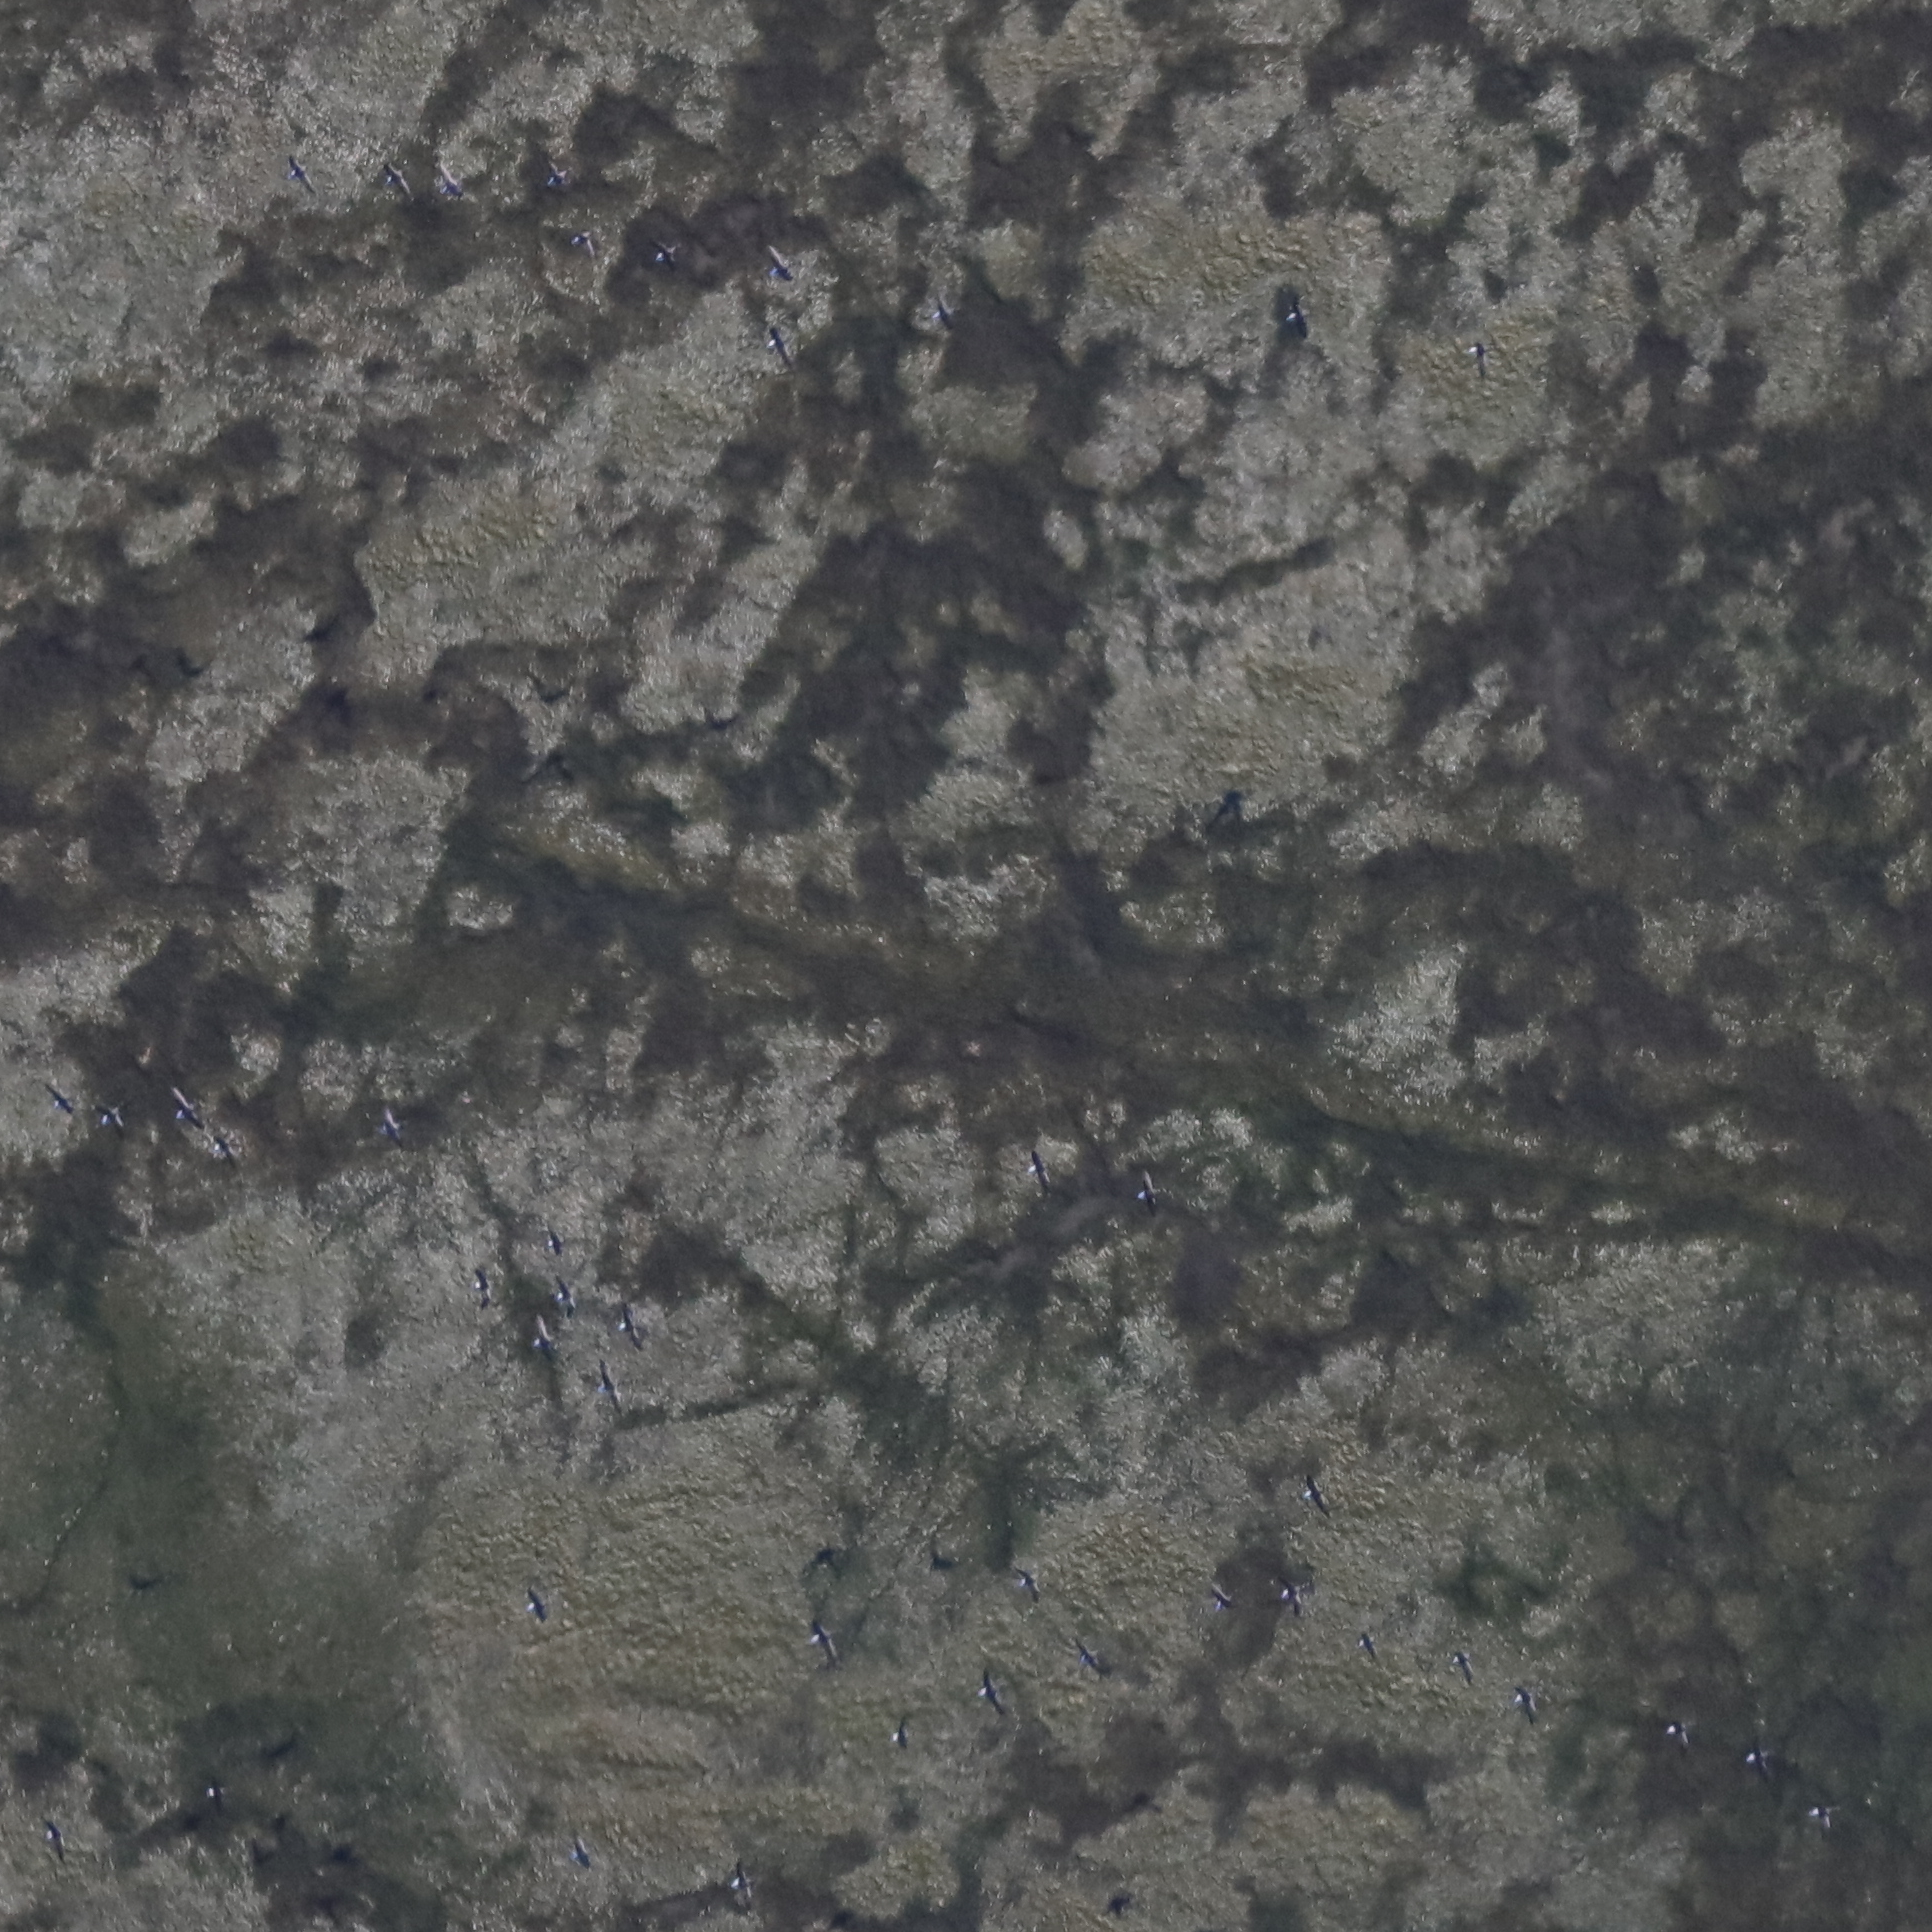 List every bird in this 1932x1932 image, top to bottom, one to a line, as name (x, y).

brant (300, 170)
brant (403, 182)
brant (560, 183)
brant (453, 188)
brant (585, 239)
brant (667, 250)
brant (780, 268)
brant (952, 314)
brant (1299, 317)
brant (784, 343)
brant (1482, 354)
brant (64, 1103)
brant (186, 1107)
brant (110, 1123)
brant (395, 1129)
brant (229, 1154)
brant (1037, 1171)
brant (1146, 1189)
brant (553, 1244)
brant (479, 1293)
brant (570, 1299)
brant (638, 1331)
brant (542, 1342)
brant (607, 1385)
brant (1317, 1491)
brant (1287, 1588)
brant (1037, 1592)
brant (1227, 1597)
brant (541, 1606)
brant (823, 1648)
brant (1373, 1648)
brant (1464, 1661)
brant (1096, 1668)
brant (1530, 1695)
brant (993, 1696)
brant (1680, 1728)
brant (906, 1732)
brant (1764, 1756)
brant (219, 1789)
brant (1819, 1814)
brant (60, 1838)
brant (585, 1851)
brant (750, 1882)